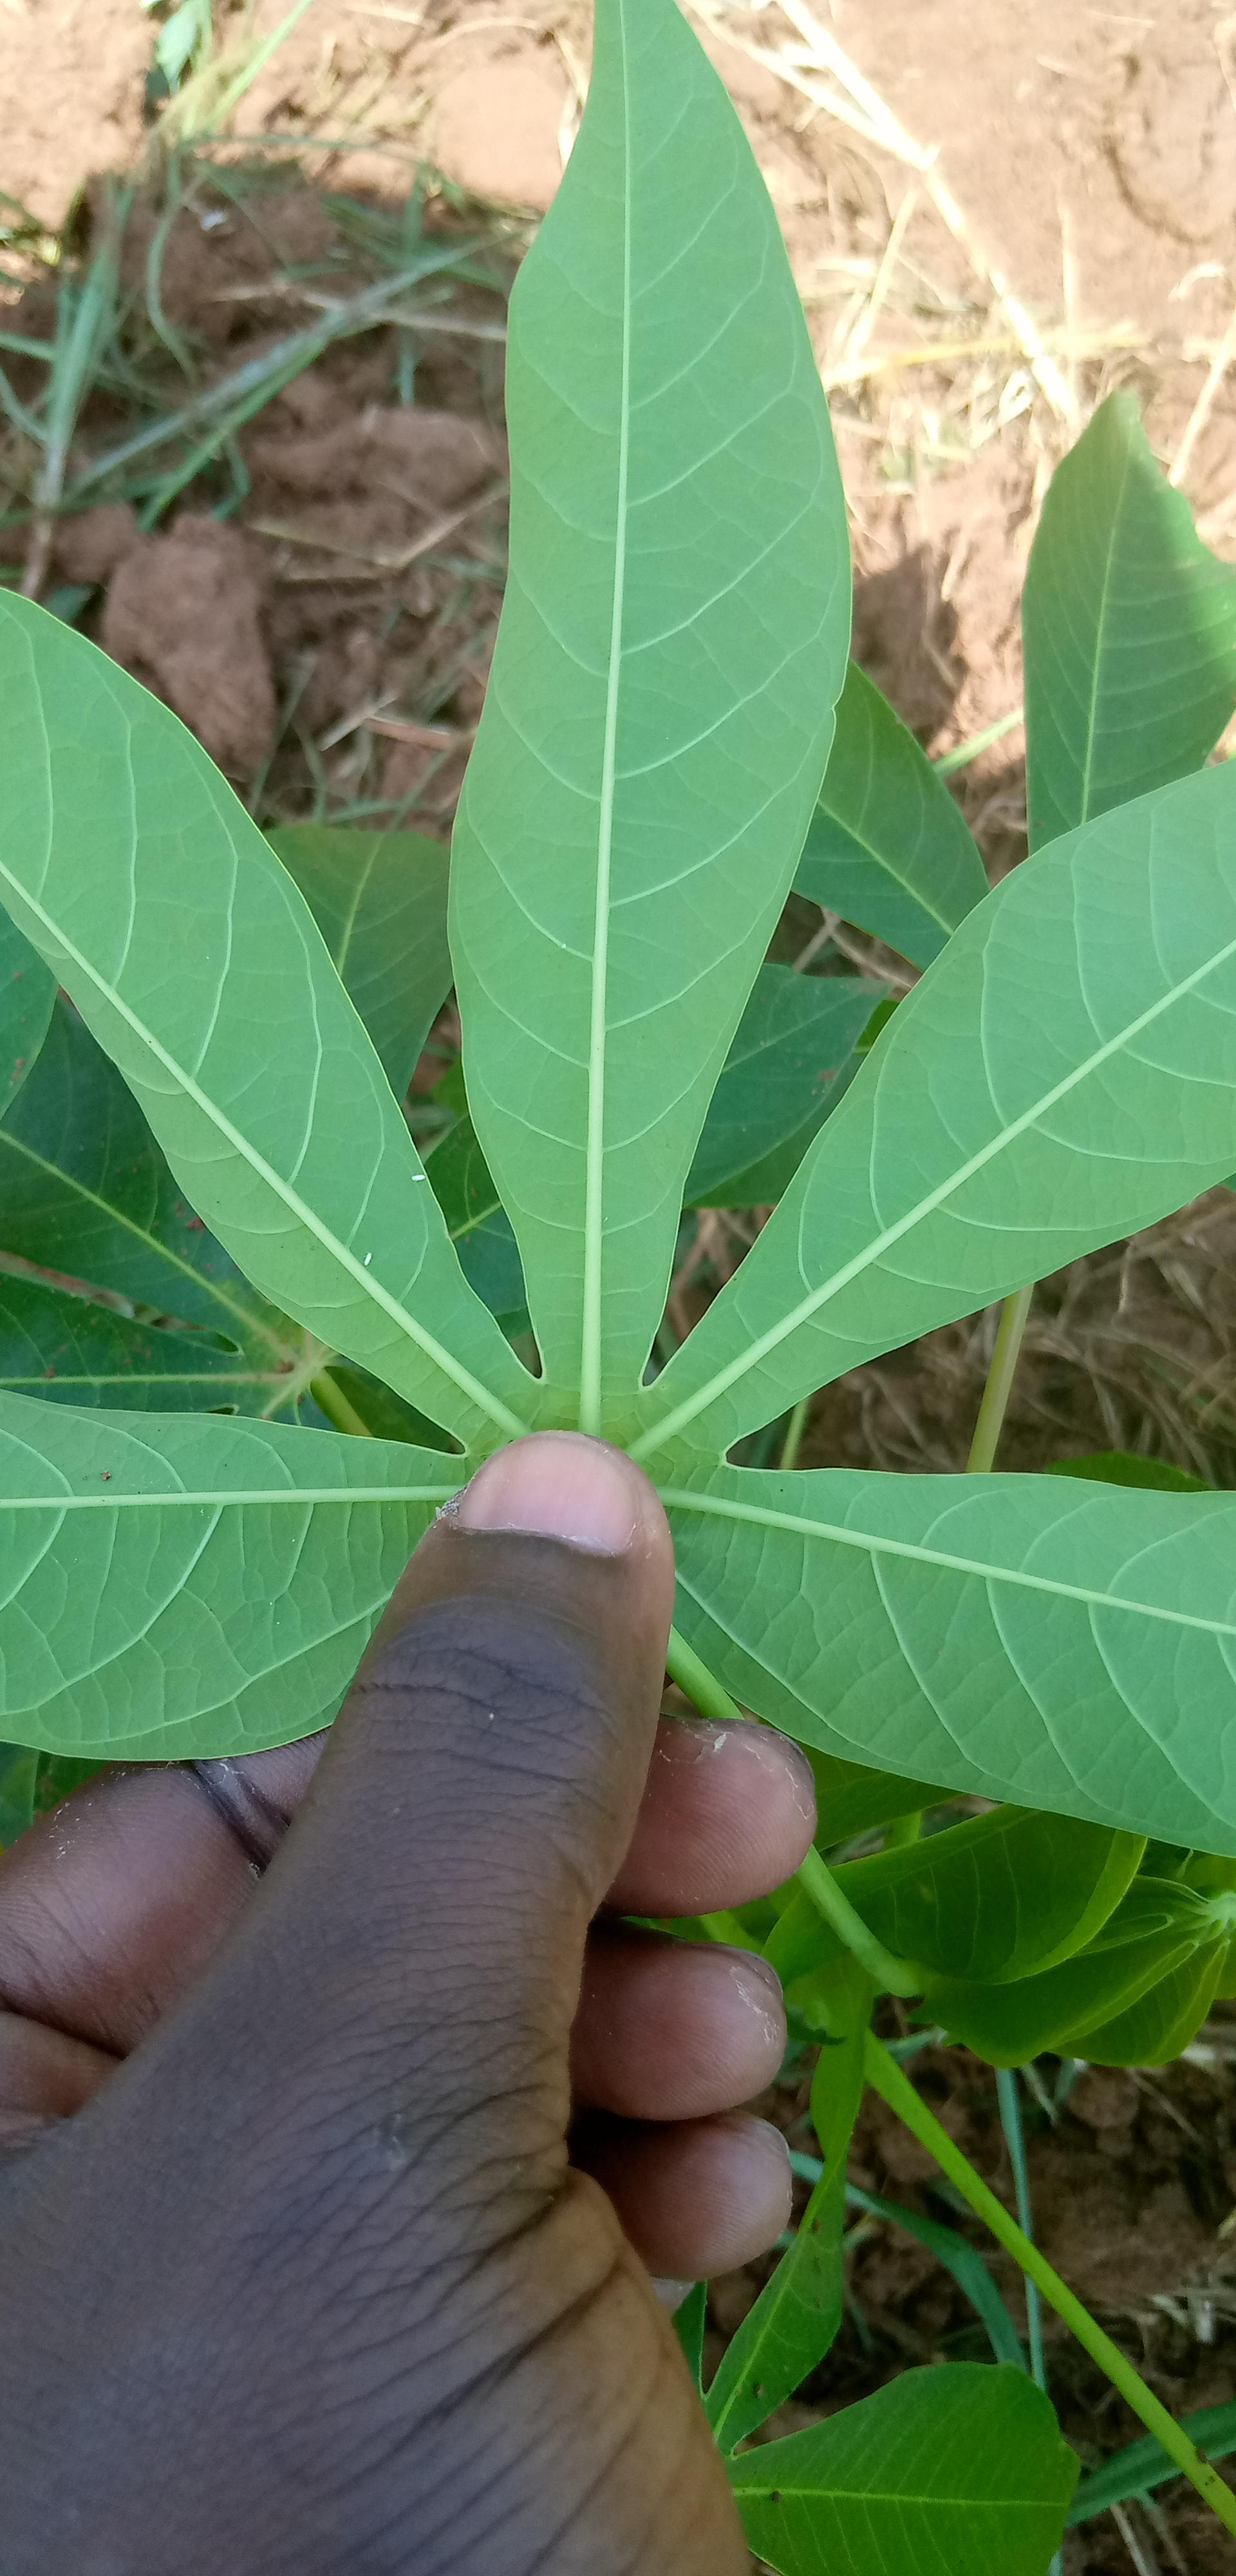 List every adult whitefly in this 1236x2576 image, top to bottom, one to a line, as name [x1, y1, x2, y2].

whitefly [409, 1171, 426, 1183]
whitefly [361, 1251, 374, 1268]